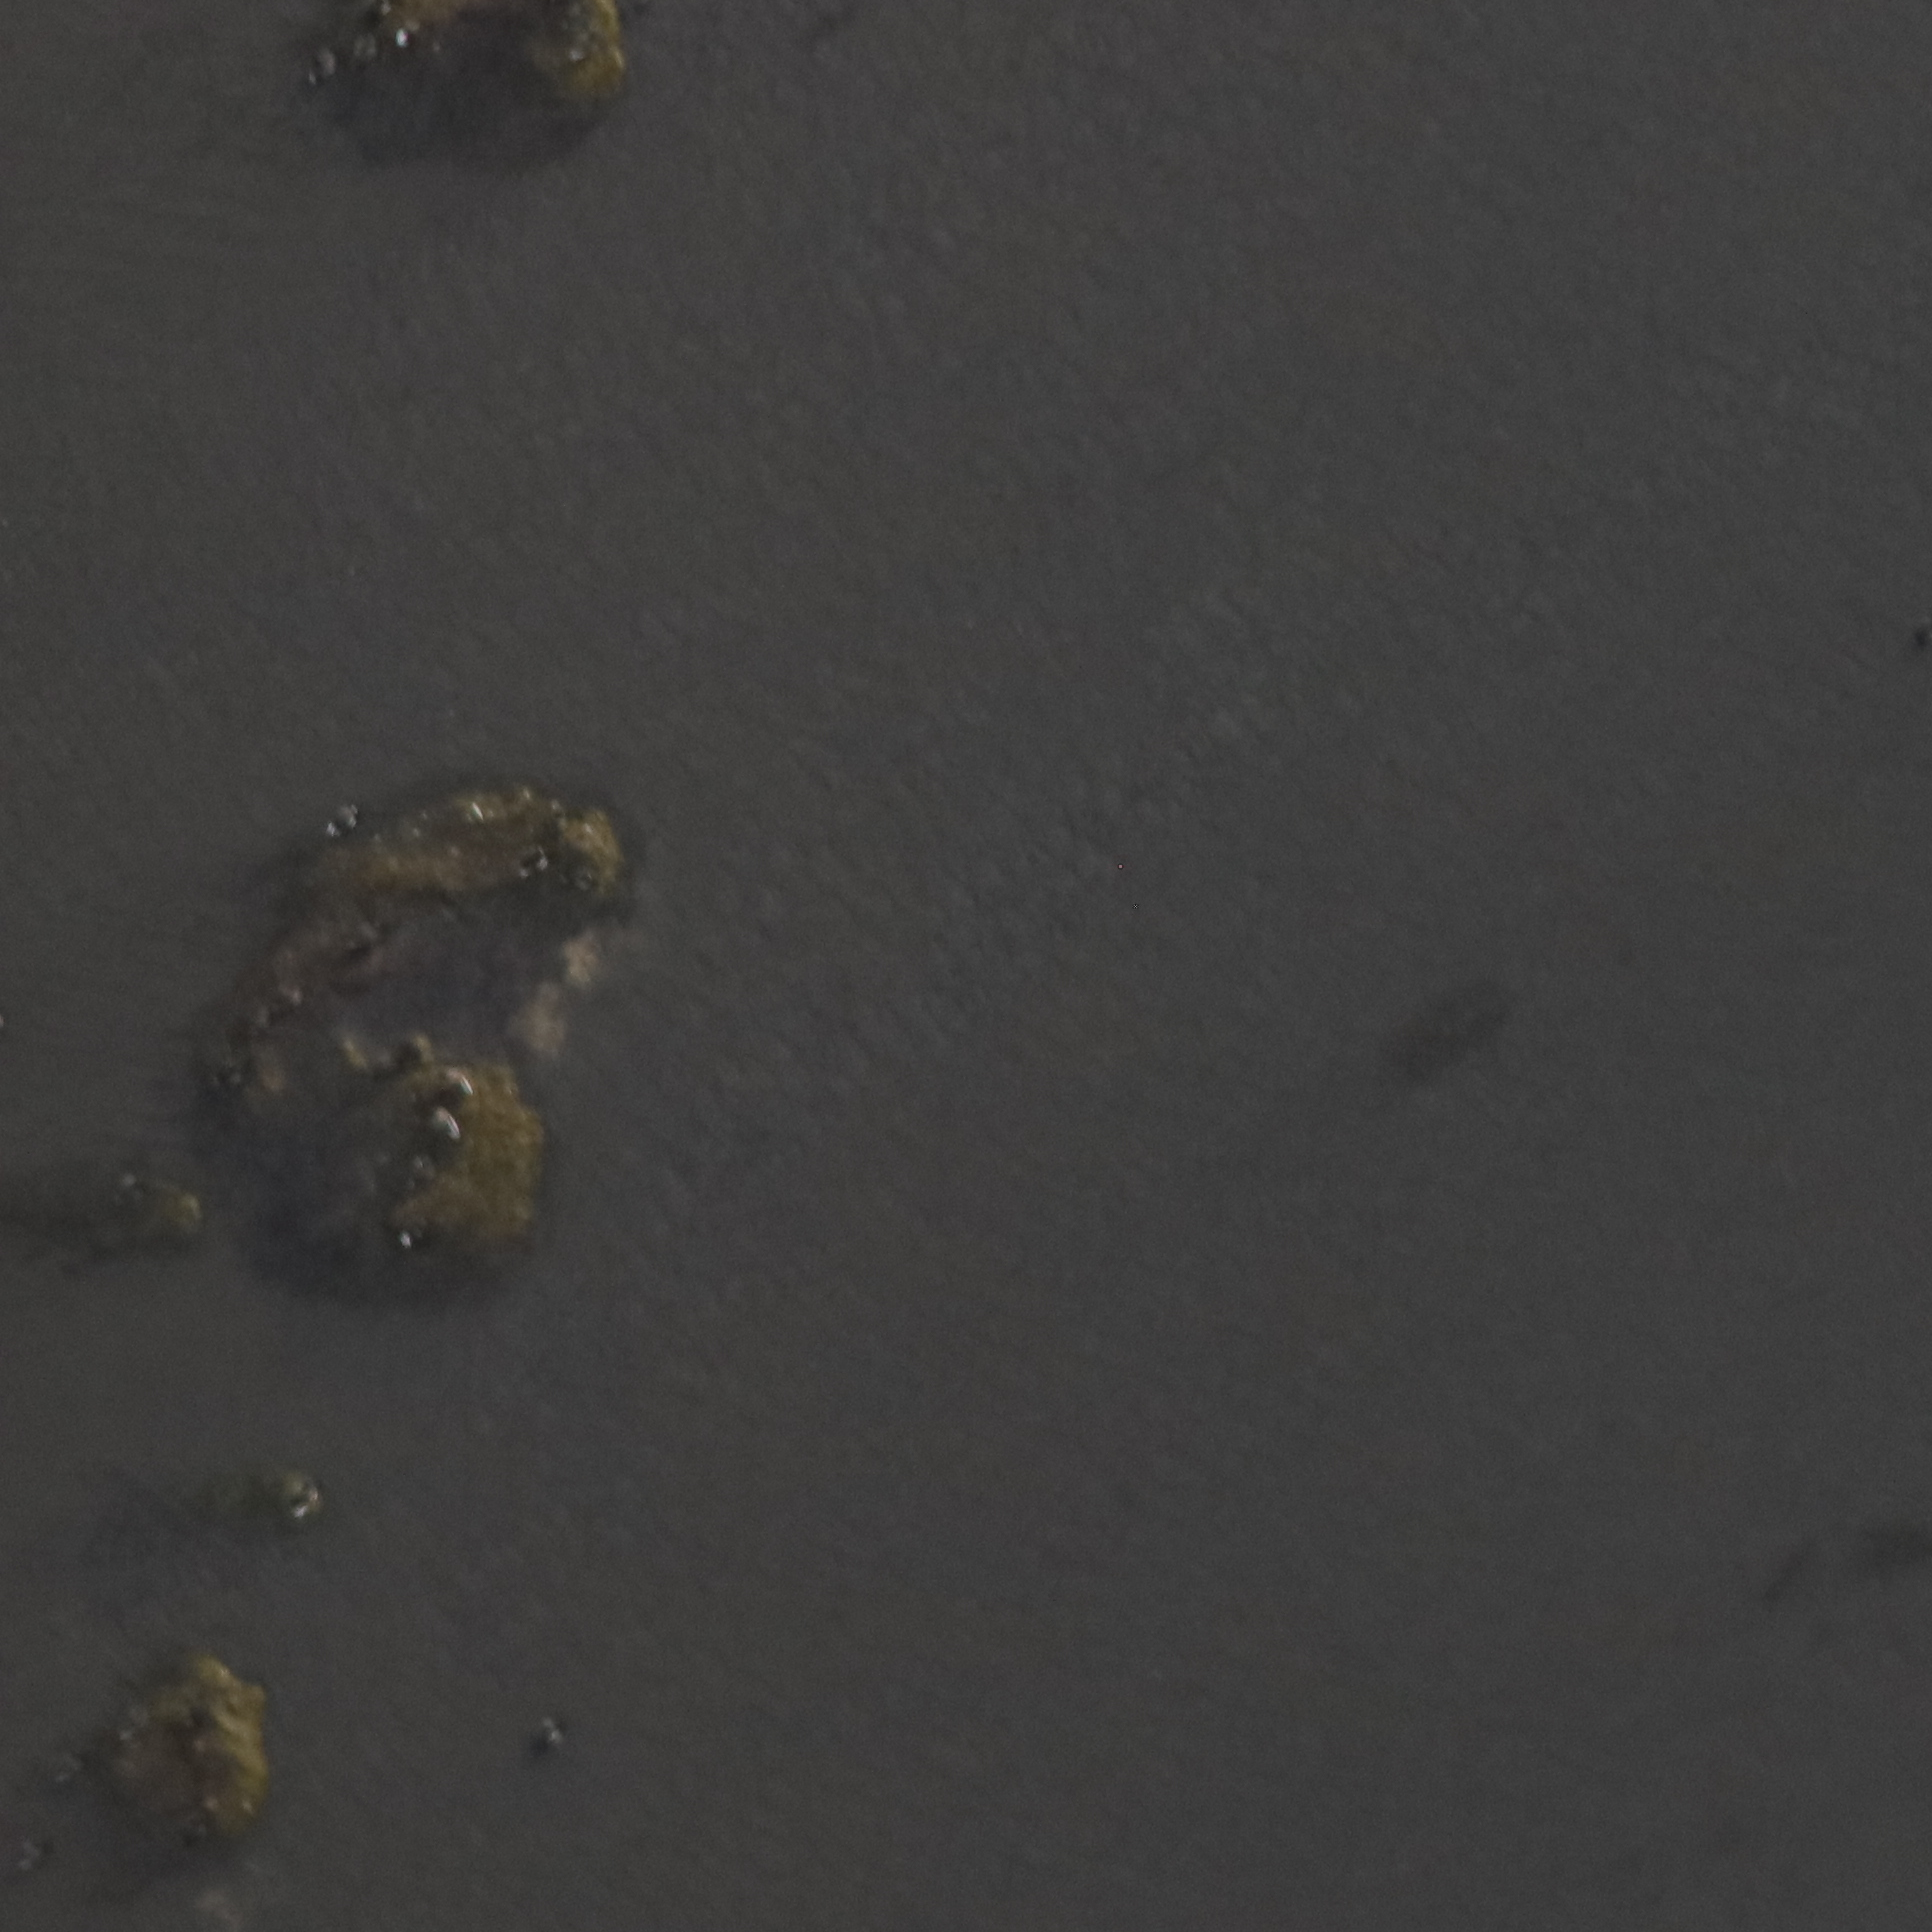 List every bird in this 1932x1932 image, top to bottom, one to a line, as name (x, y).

brant (375, 7)
brant (579, 16)
brant (410, 35)
brant (368, 42)
brant (583, 47)
brant (315, 66)
brant (1929, 632)
brant (340, 819)
brant (531, 859)
brant (582, 875)
brant (366, 937)
brant (287, 995)
brant (228, 1067)
brant (461, 1086)
brant (444, 1123)
brant (420, 1174)
brant (130, 1185)
brant (410, 1230)
brant (305, 1497)
brant (133, 1720)
brant (549, 1731)
brant (69, 1763)
brant (196, 1830)
brant (31, 1852)